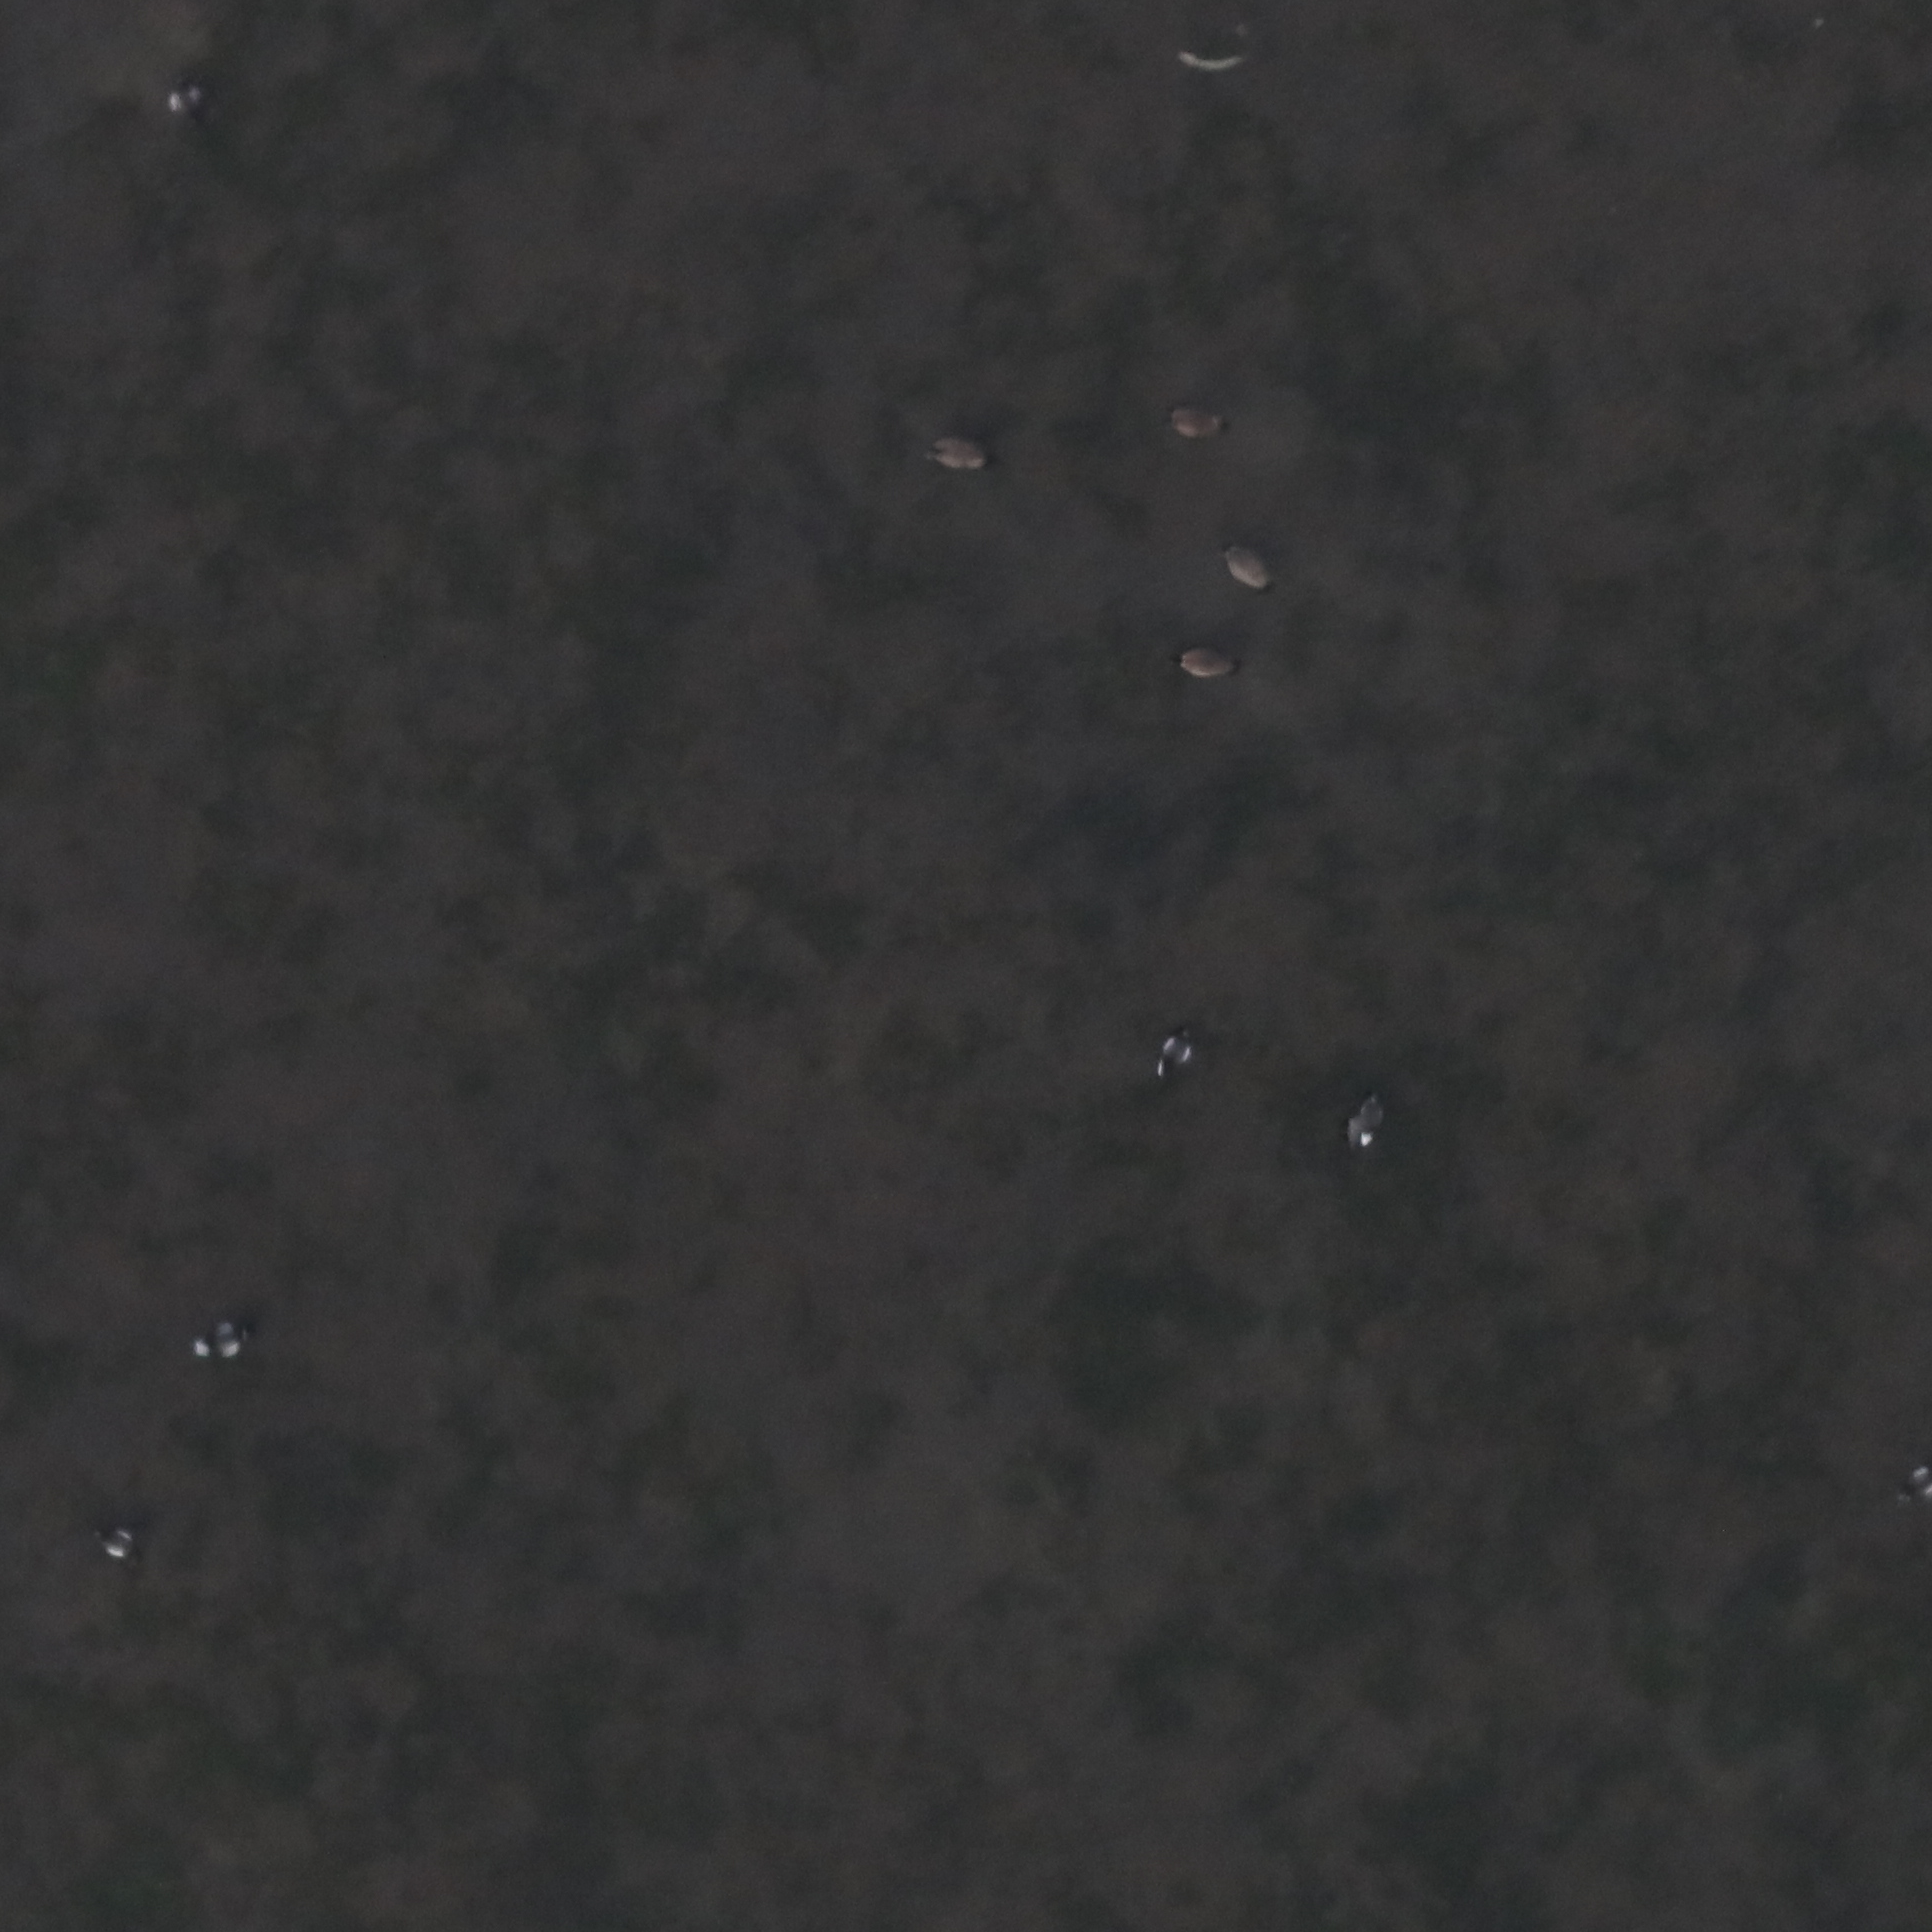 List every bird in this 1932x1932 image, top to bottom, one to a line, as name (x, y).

brant (183, 98)
Canada goose (1194, 421)
Canada goose (960, 453)
Canada goose (1249, 567)
Canada goose (1205, 662)
brant (1175, 1052)
brant (1363, 1122)
brant (220, 1341)
brant (1923, 1482)
brant (116, 1543)